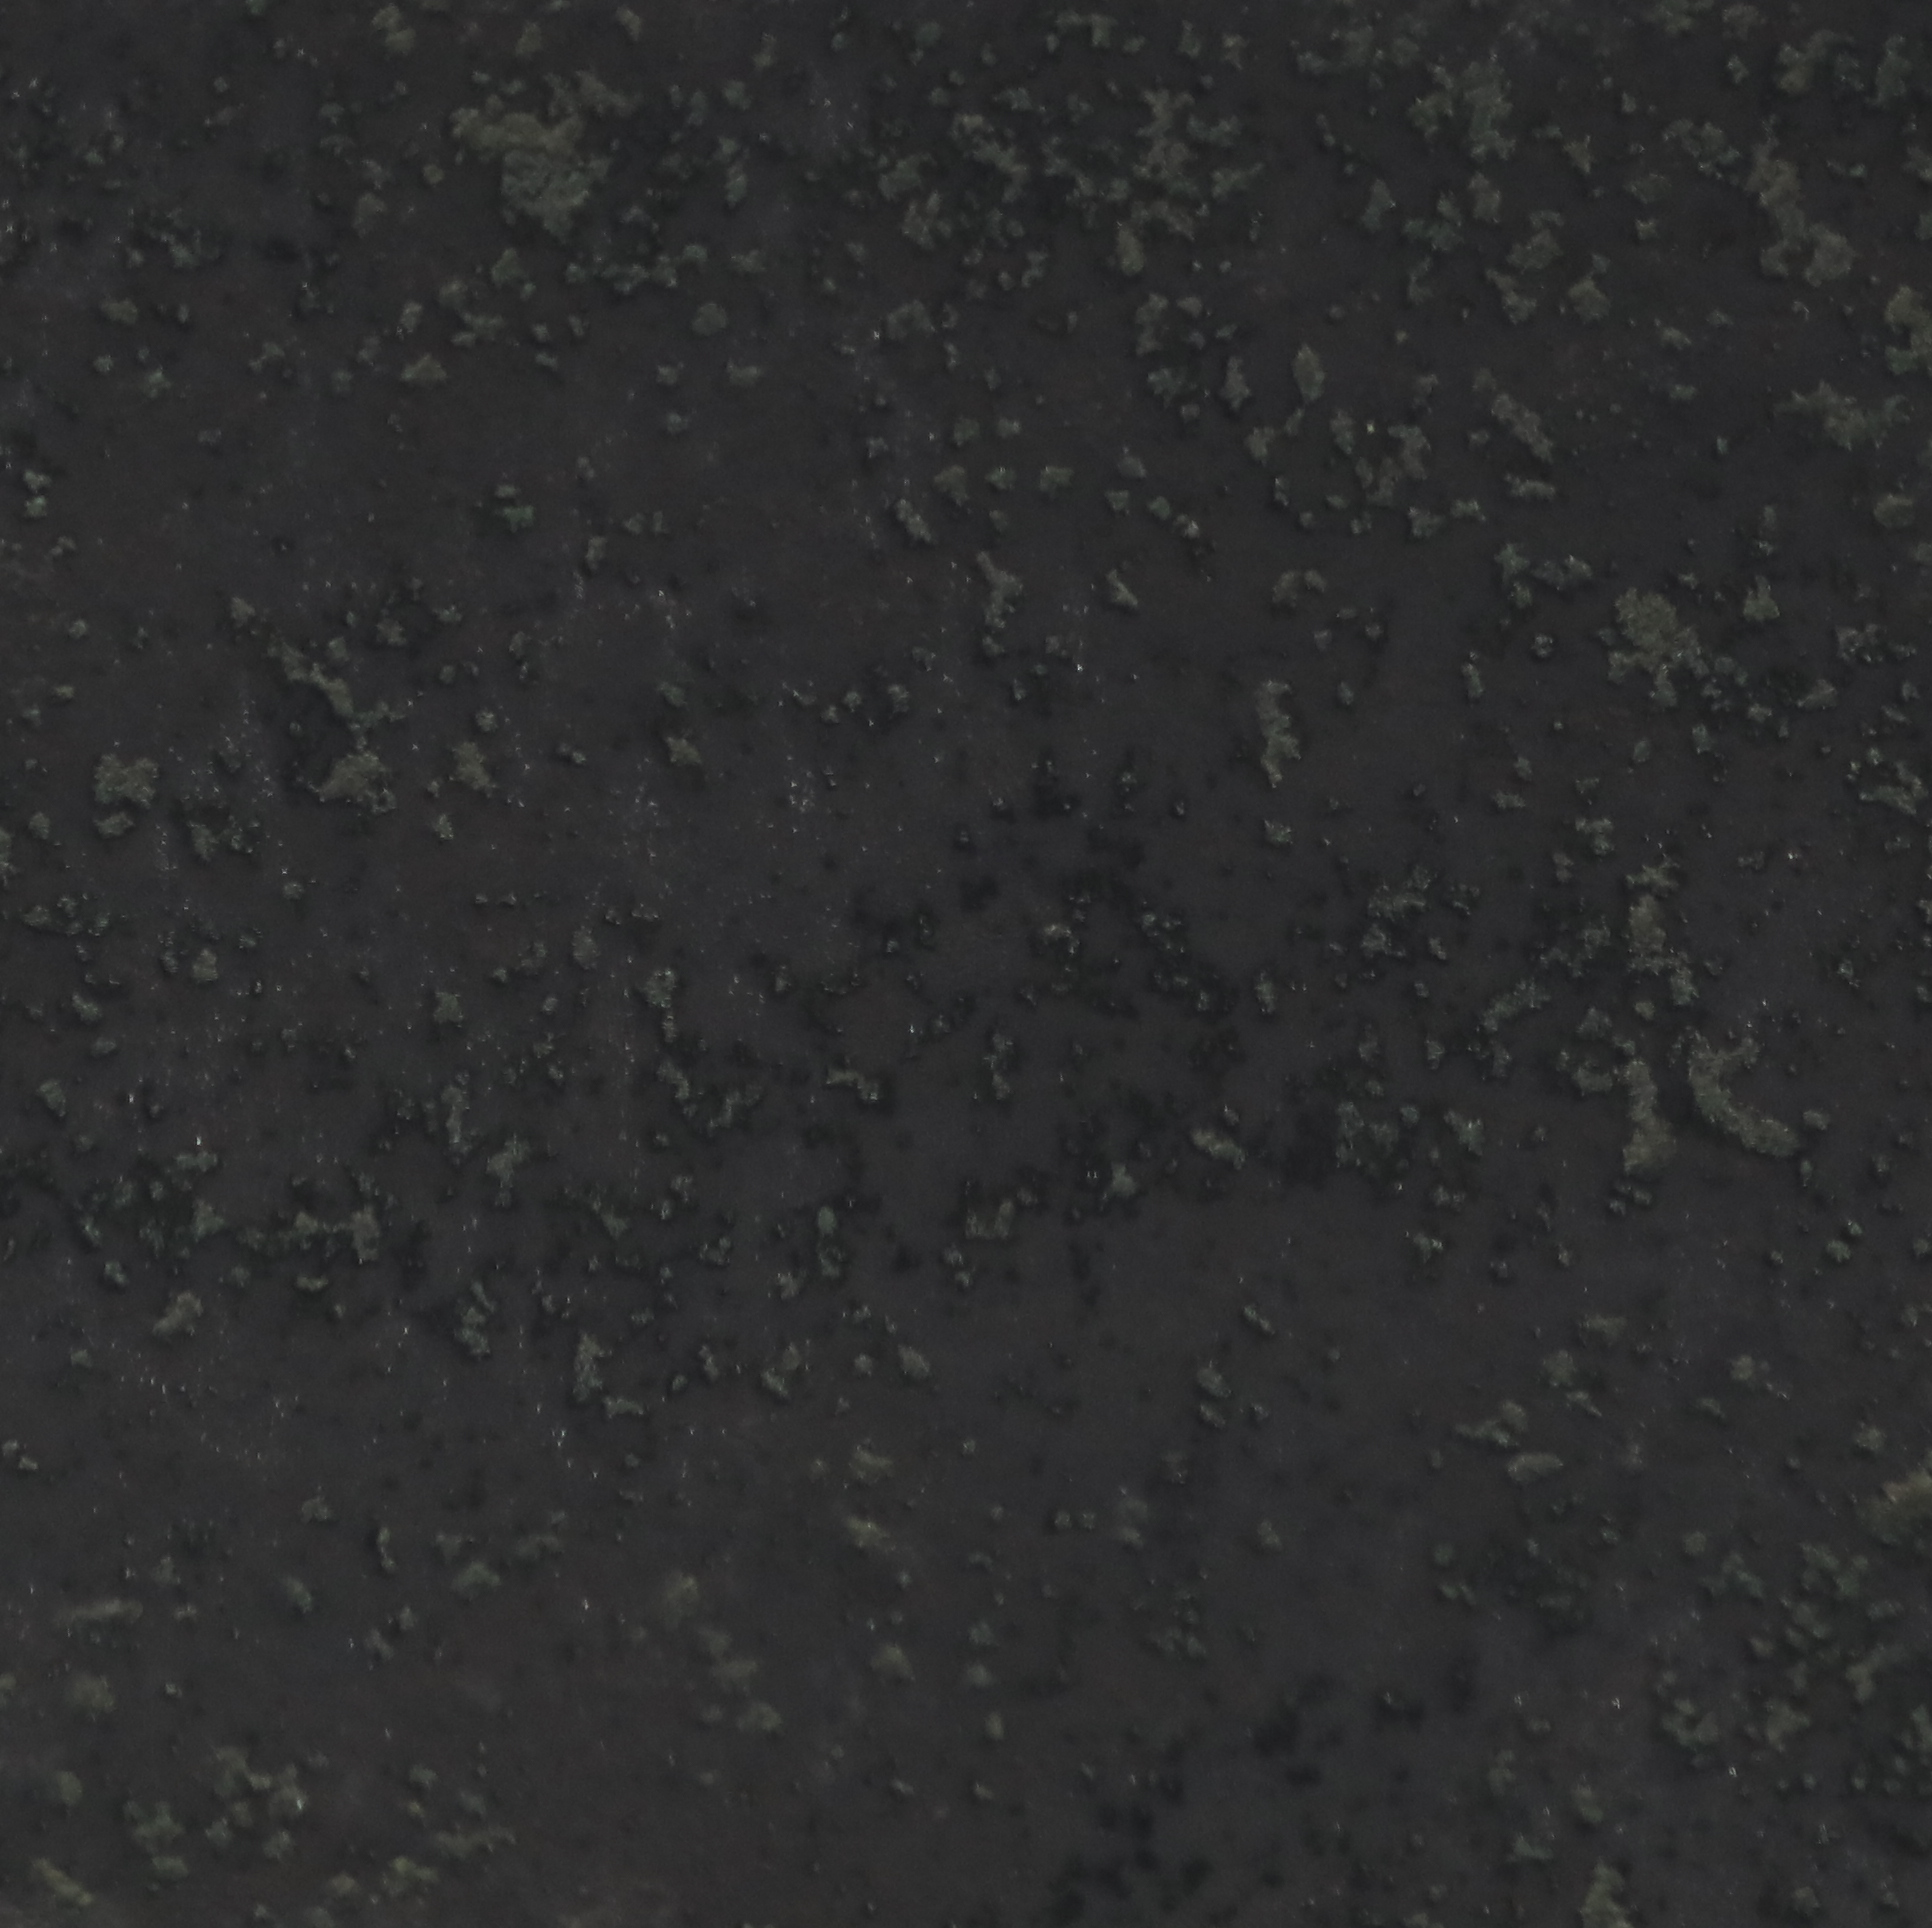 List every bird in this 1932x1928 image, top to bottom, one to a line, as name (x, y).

None